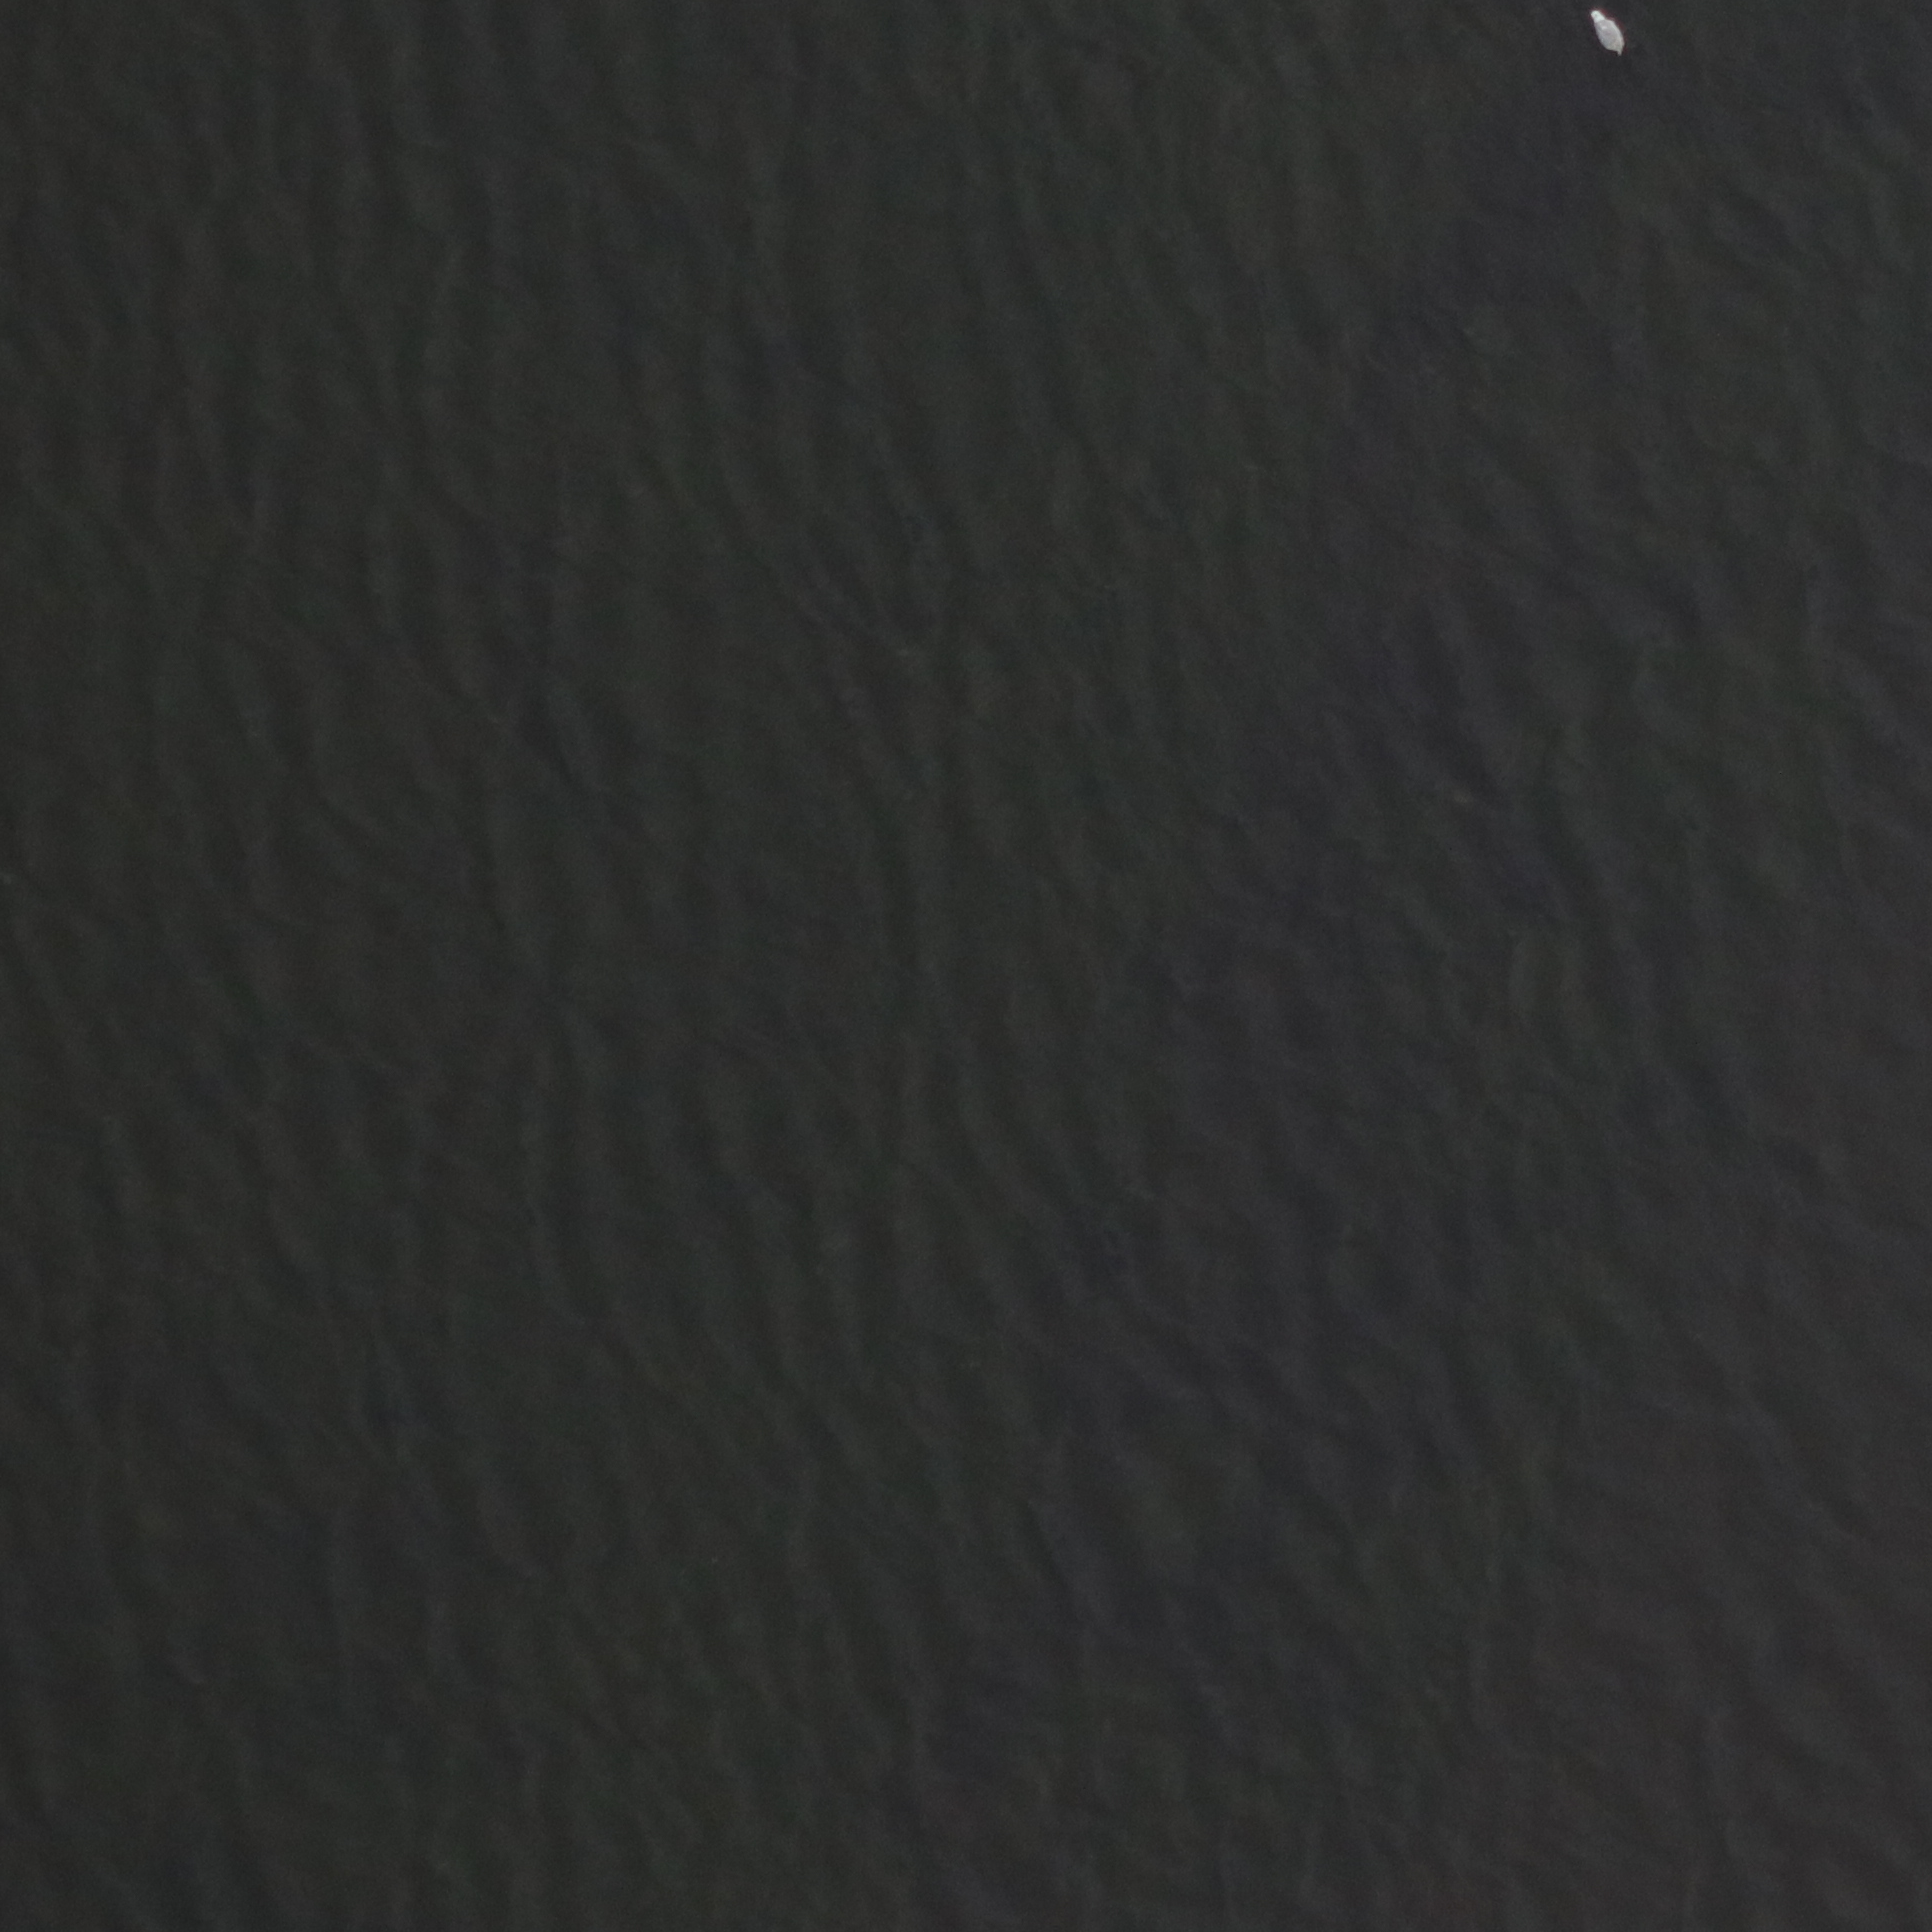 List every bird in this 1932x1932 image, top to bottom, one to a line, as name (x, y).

gull (1608, 34)